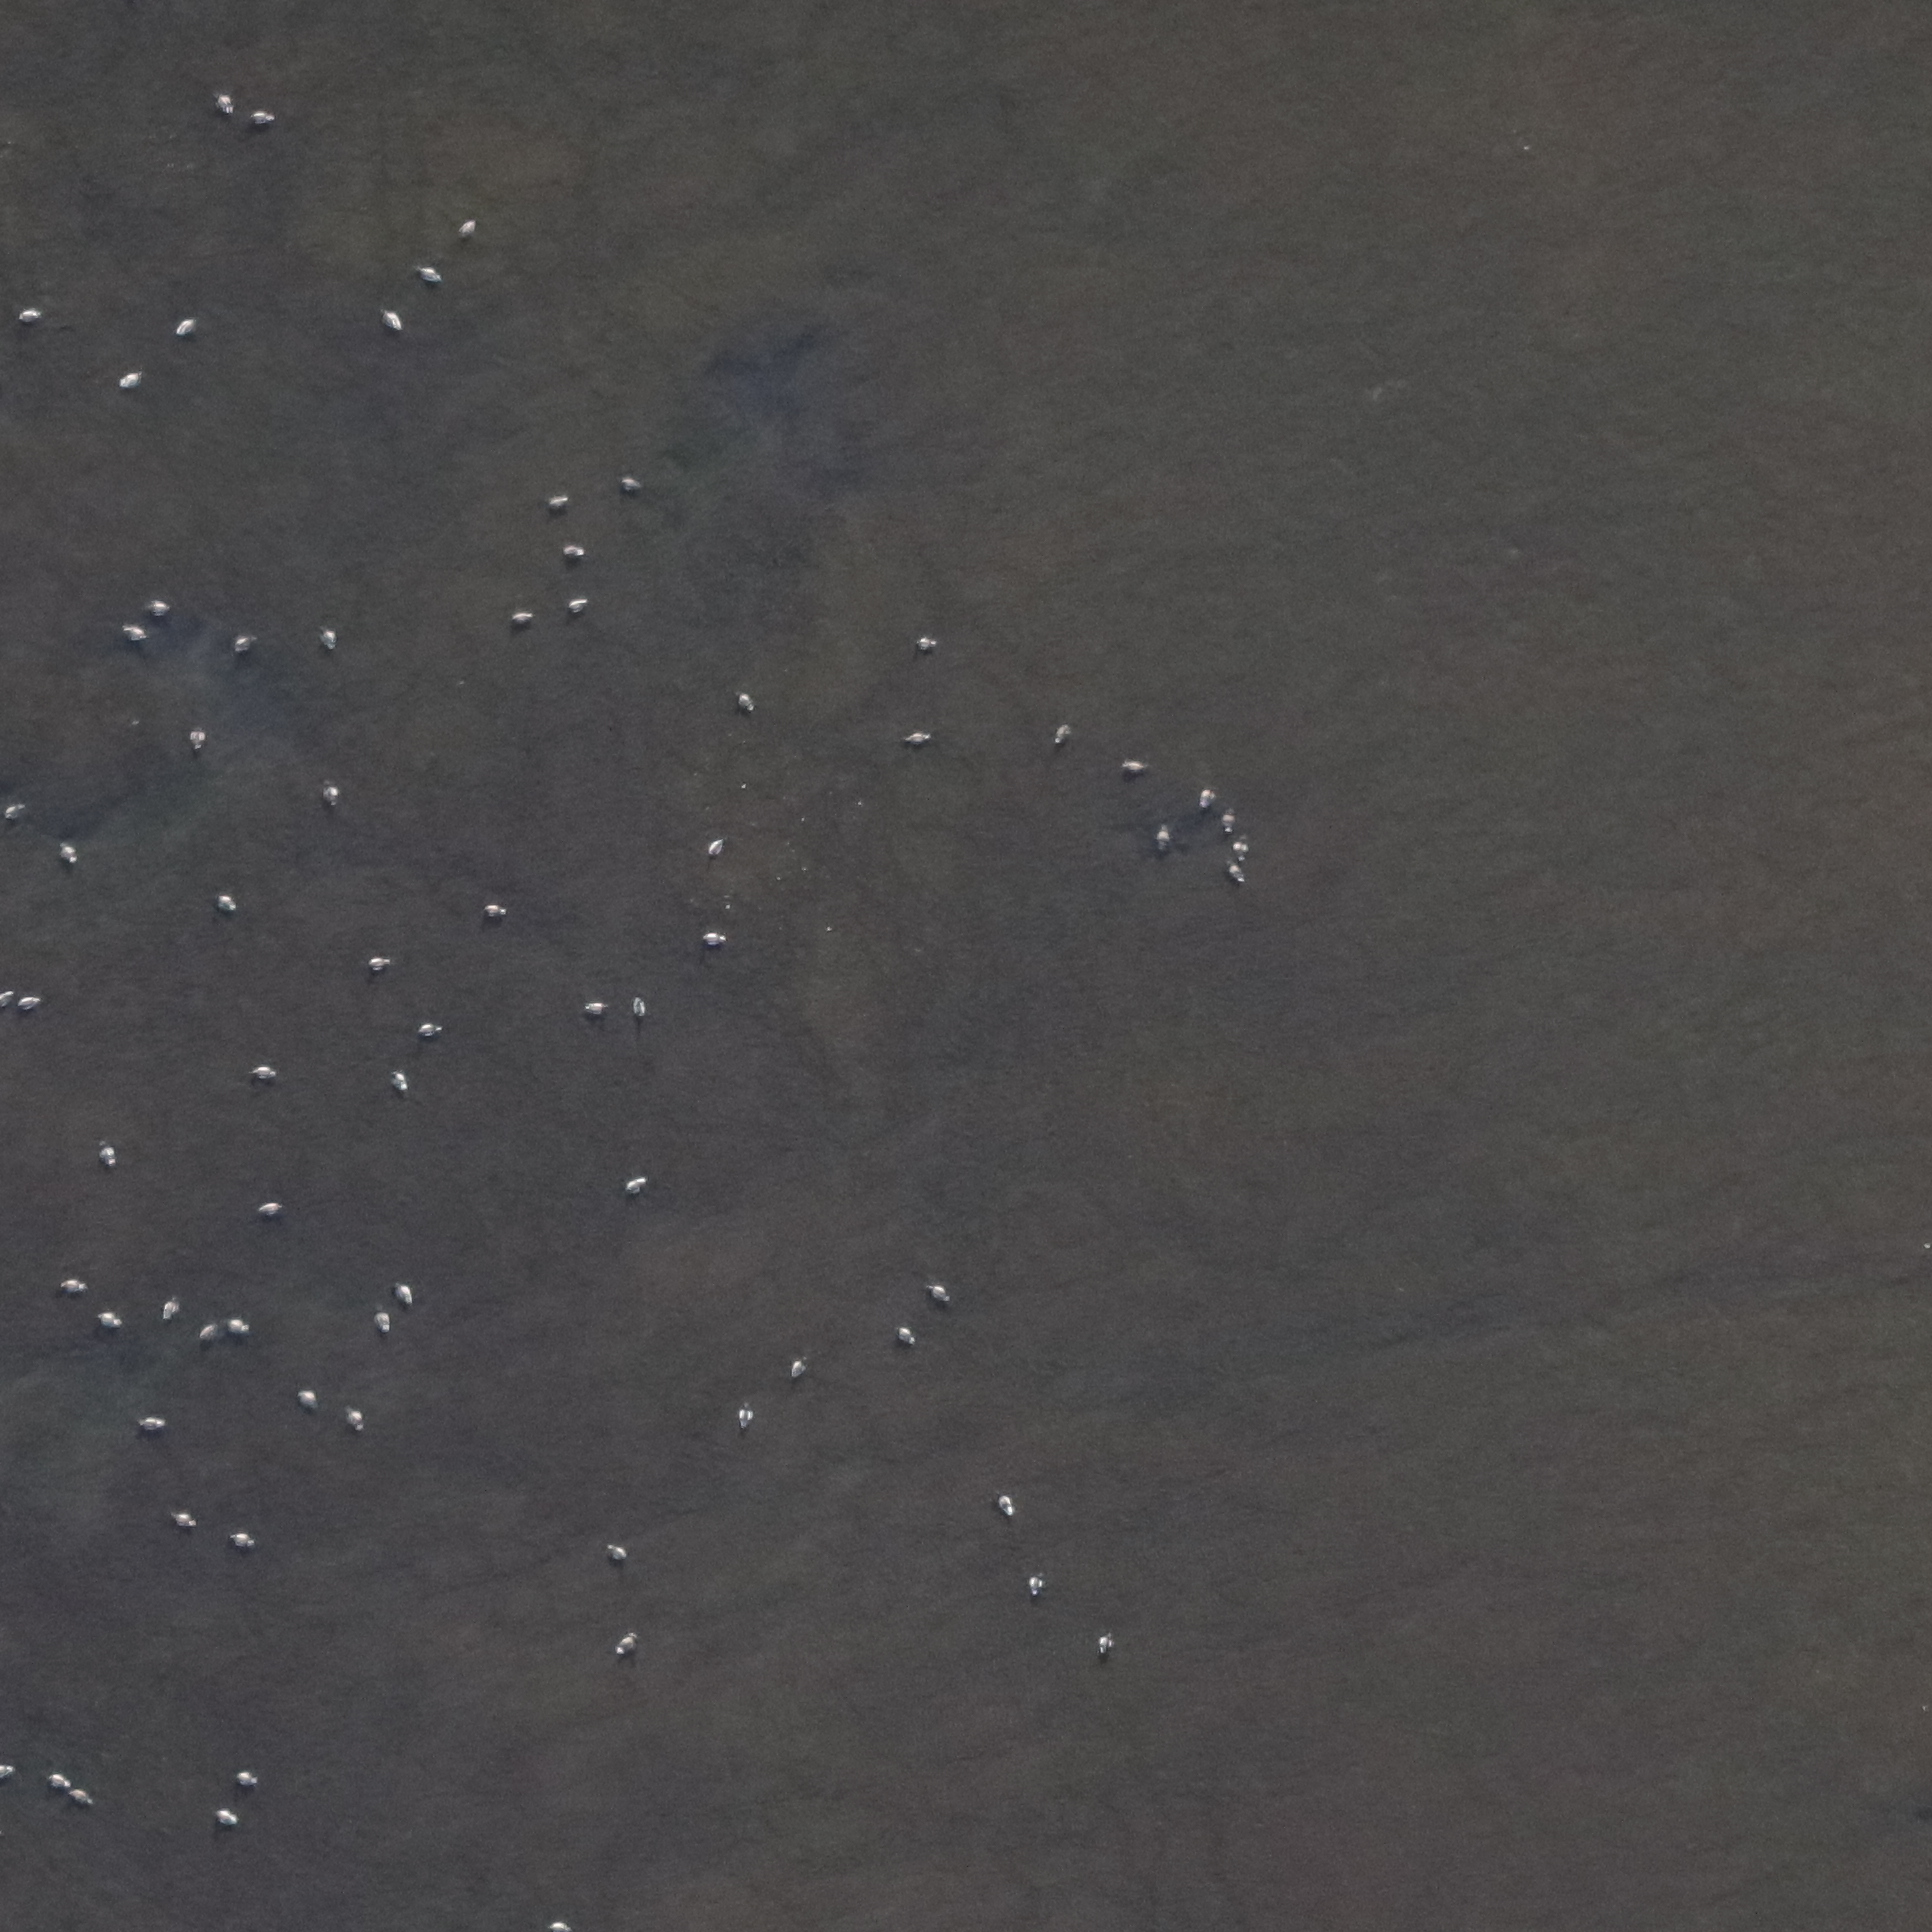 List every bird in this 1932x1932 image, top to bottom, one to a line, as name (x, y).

brant (225, 96)
brant (262, 117)
brant (476, 226)
brant (429, 275)
brant (37, 310)
brant (399, 318)
brant (192, 325)
brant (132, 381)
brant (629, 484)
brant (555, 504)
brant (572, 549)
brant (576, 607)
brant (159, 609)
brant (521, 618)
brant (136, 637)
brant (328, 639)
brant (923, 643)
brant (243, 644)
brant (745, 701)
brant (1068, 730)
brant (912, 740)
brant (197, 741)
brant (1139, 772)
brant (330, 788)
brant (1212, 798)
brant (14, 813)
brant (1230, 828)
brant (1166, 843)
brant (716, 849)
brant (1249, 849)
brant (68, 853)
brant (1235, 873)
brant (225, 903)
brant (493, 911)
brant (725, 935)
brant (377, 965)
brant (3, 1000)
brant (28, 1005)
brant (596, 1009)
brant (639, 1014)
brant (429, 1030)
brant (264, 1073)
brant (403, 1090)
brant (108, 1157)
brant (635, 1186)
brant (260, 1201)
brant (72, 1286)
brant (403, 1292)
brant (938, 1292)
brant (170, 1303)
brant (105, 1324)
brant (238, 1325)
brant (386, 1327)
brant (208, 1332)
brant (905, 1335)
brant (798, 1368)
brant (308, 1399)
brant (745, 1415)
brant (355, 1419)
brant (155, 1424)
brant (1005, 1503)
brant (182, 1520)
brant (242, 1541)
brant (616, 1553)
brant (1036, 1584)
brant (627, 1643)
brant (1106, 1643)
brant (2, 1772)
brant (246, 1779)
brant (58, 1782)
brant (80, 1798)
brant (226, 1818)
brant (560, 1929)